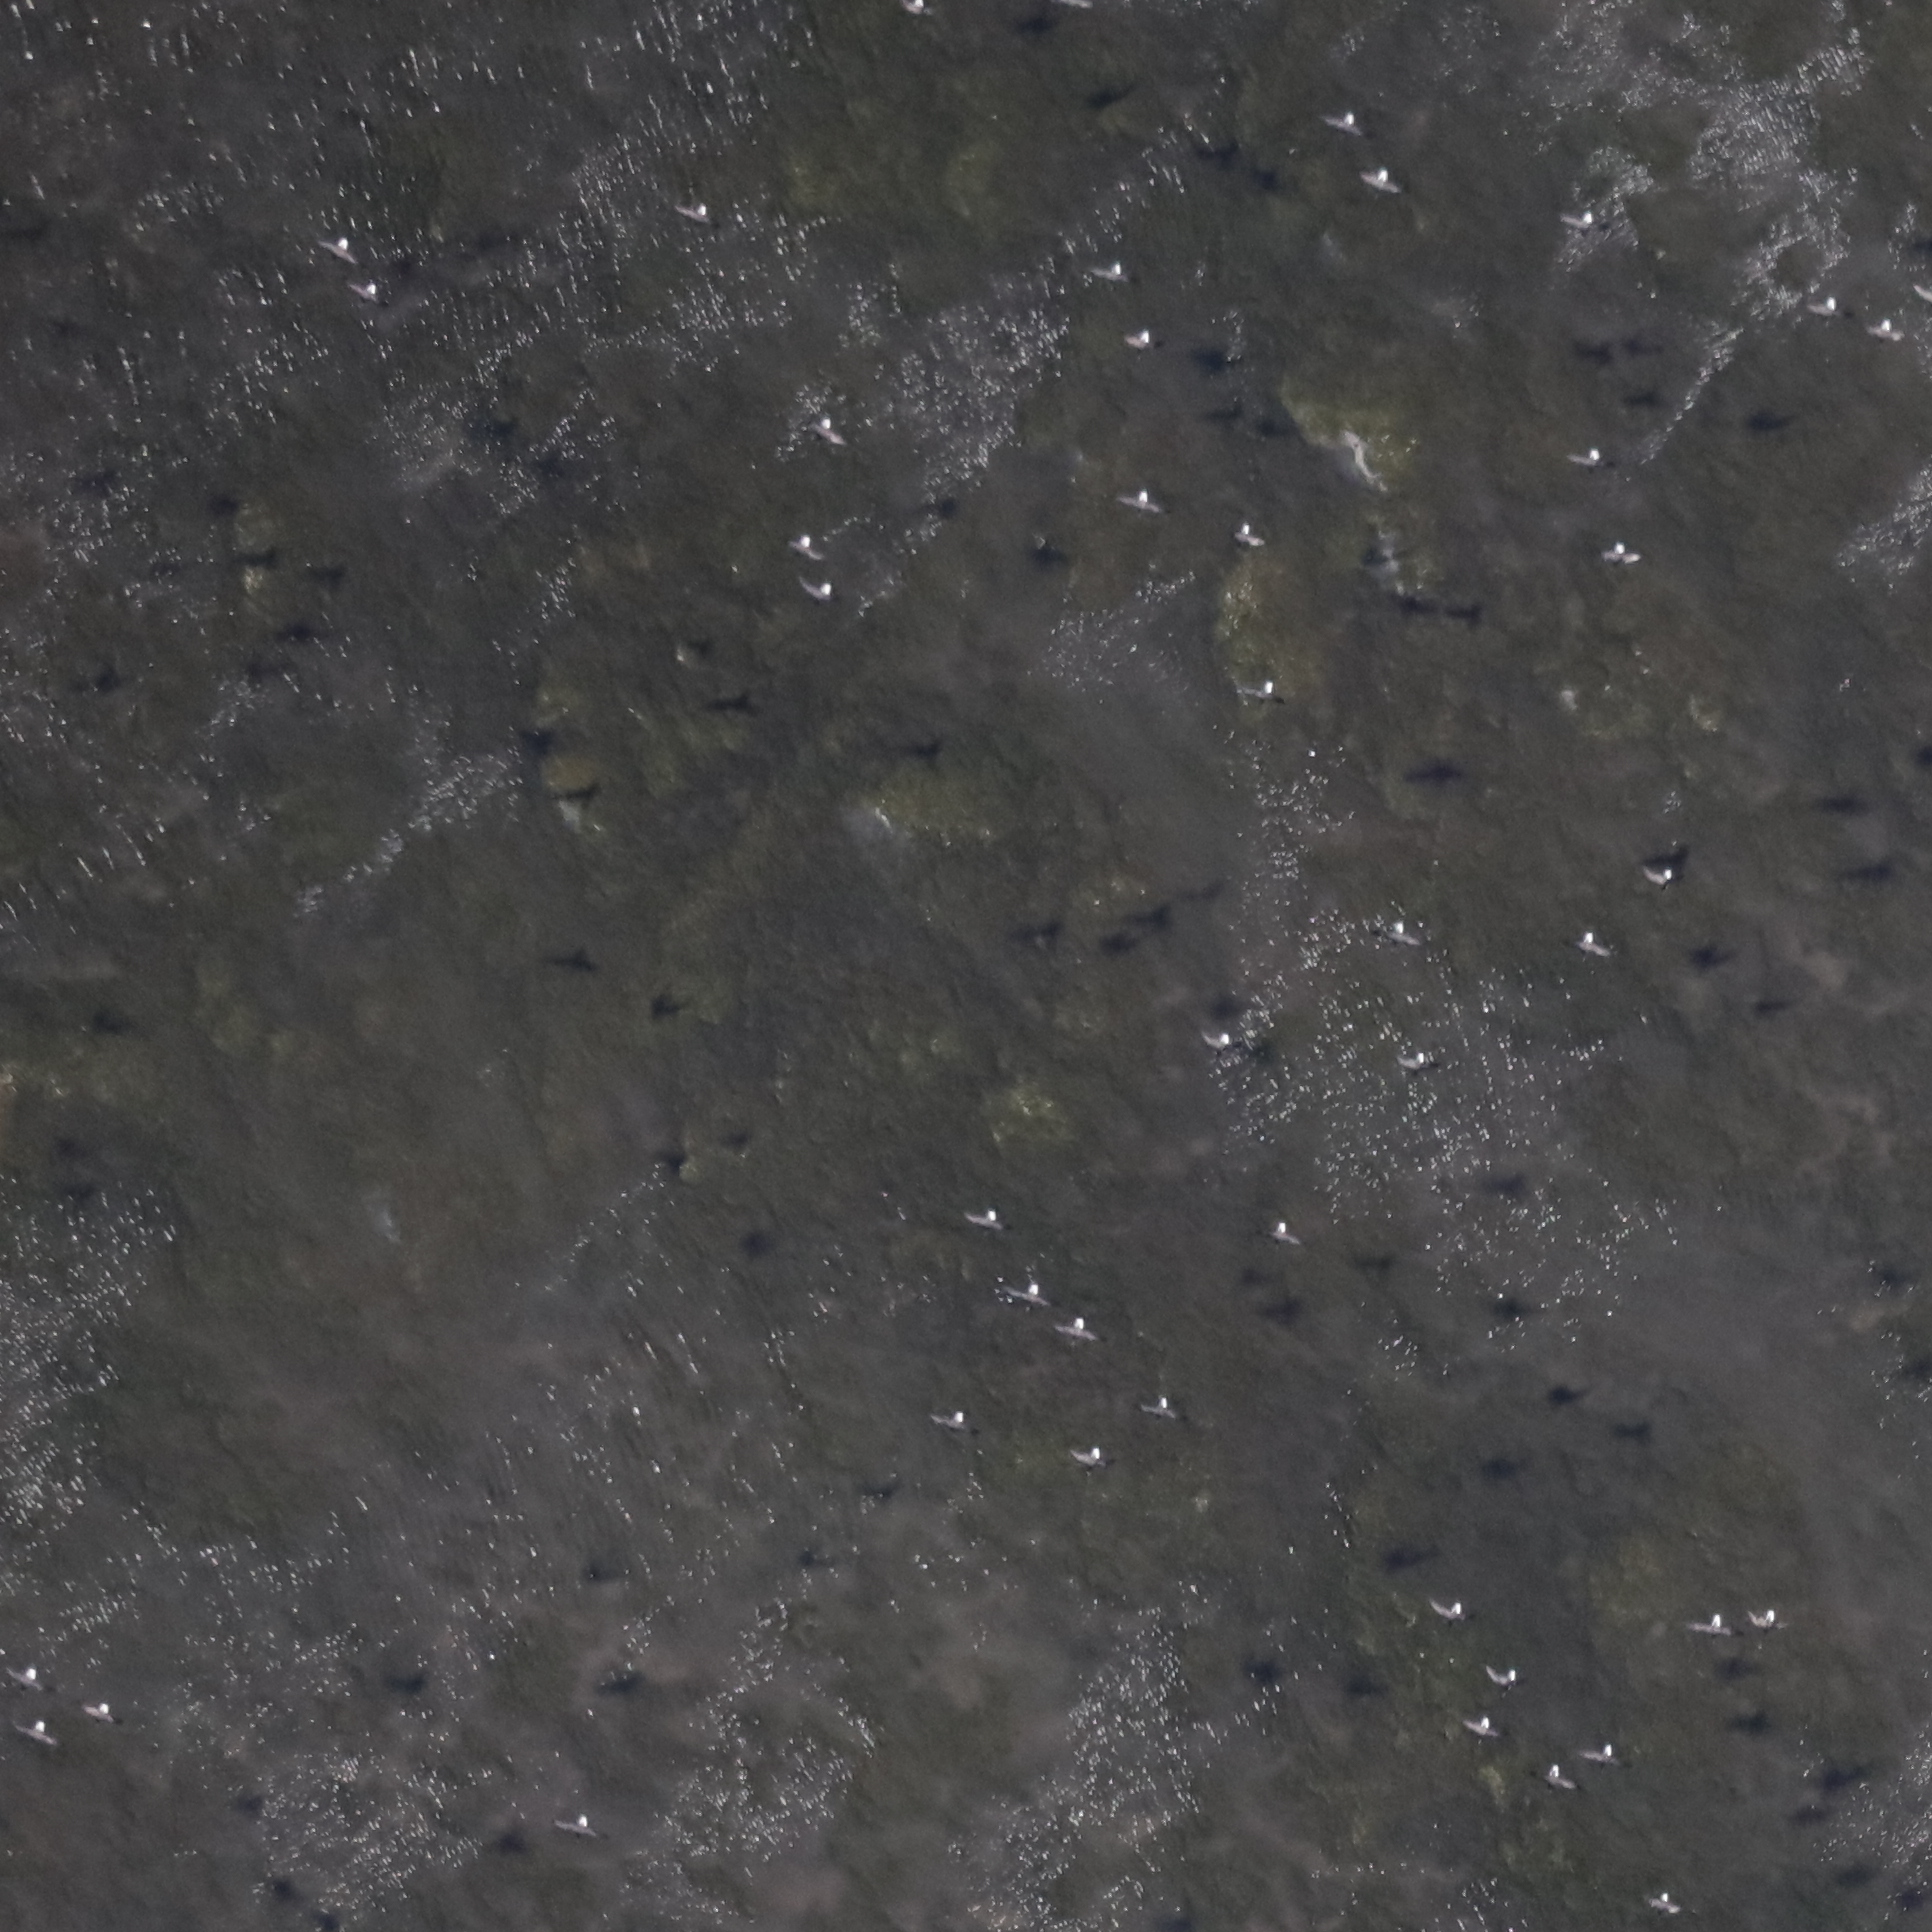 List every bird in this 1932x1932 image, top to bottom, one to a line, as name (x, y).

brant (918, 15)
brant (1351, 124)
brant (1380, 178)
brant (700, 210)
brant (1586, 221)
brant (341, 250)
brant (1115, 269)
brant (367, 293)
brant (1826, 312)
brant (1884, 335)
brant (1139, 341)
brant (824, 431)
brant (1597, 467)
brant (1144, 507)
brant (1251, 541)
brant (808, 544)
brant (1620, 555)
brant (822, 602)
brant (1268, 698)
brant (1657, 879)
brant (1392, 930)
brant (1586, 950)
brant (1229, 1043)
brant (1425, 1065)
brant (992, 1214)
brant (1284, 1238)
brant (1039, 1302)
brant (1078, 1329)
brant (1166, 1411)
brant (954, 1429)
brant (1094, 1458)
brant (1451, 1604)
brant (1724, 1622)
brant (1770, 1624)
brant (29, 1672)
brant (1502, 1684)
brant (104, 1713)
brant (1474, 1723)
brant (41, 1734)
brant (1608, 1747)
brant (1551, 1770)
brant (579, 1821)
brant (1666, 1909)